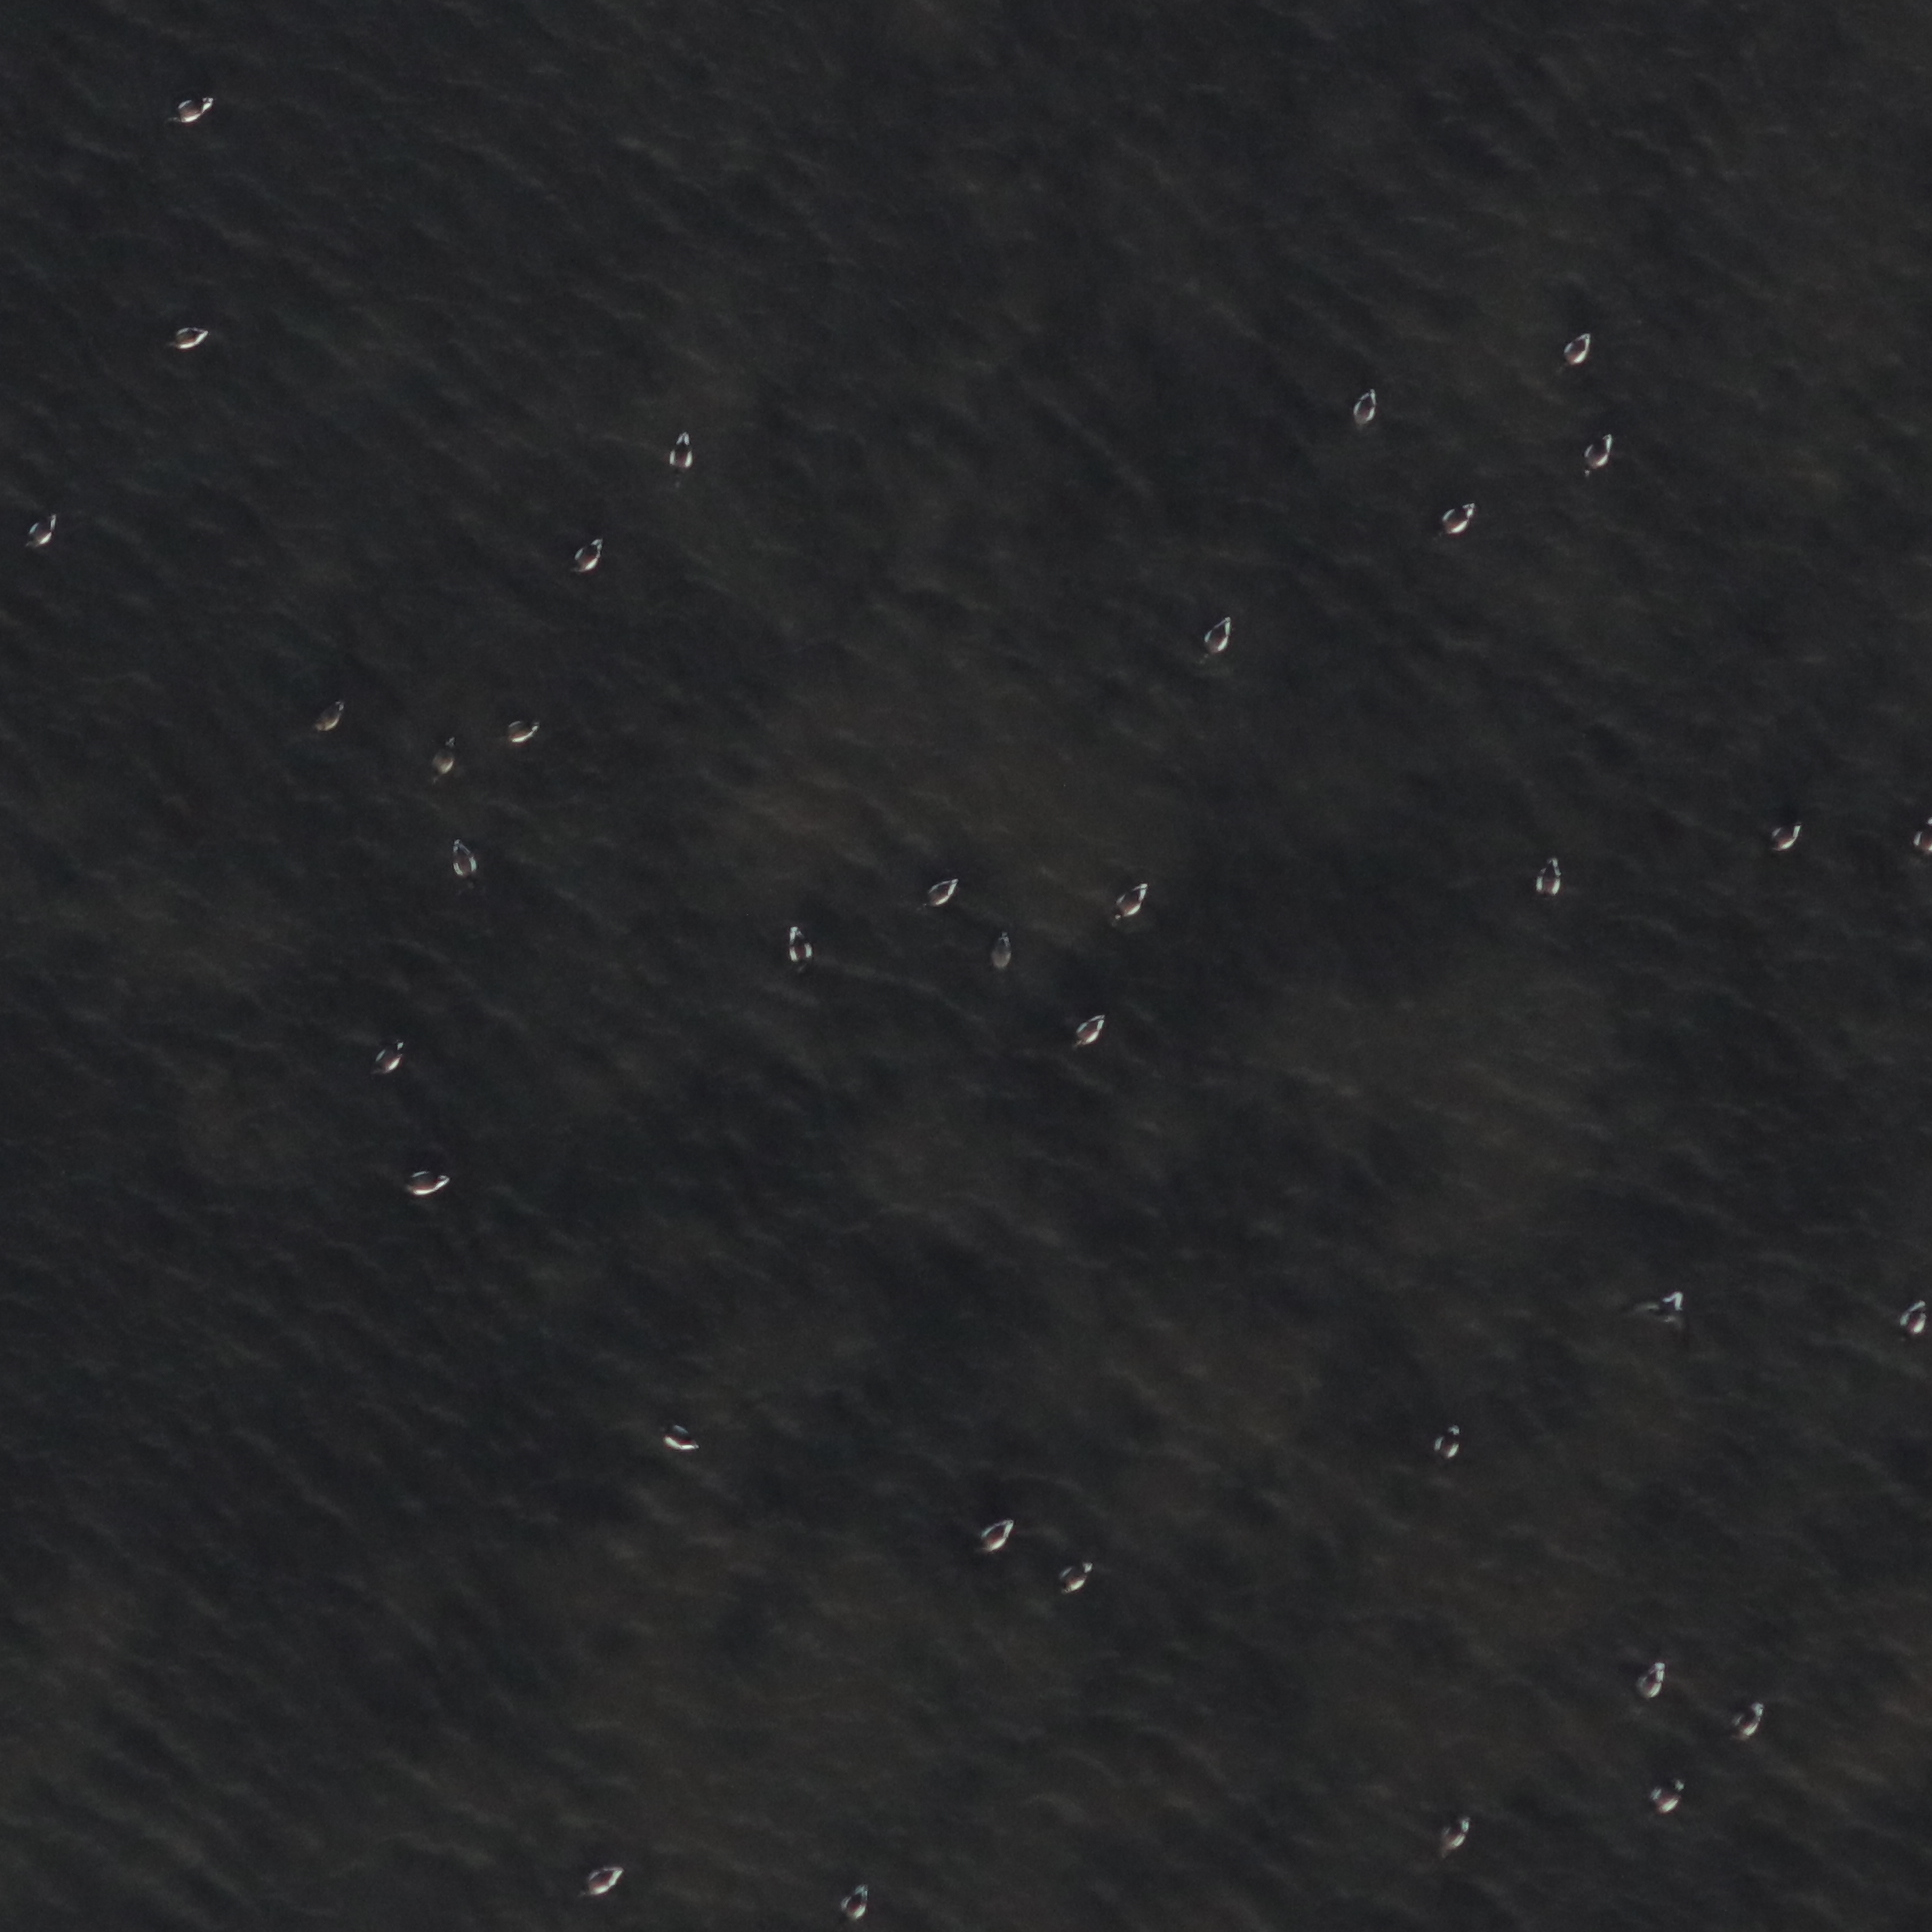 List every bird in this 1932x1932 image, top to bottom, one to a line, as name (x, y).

brant (191, 110)
brant (187, 338)
brant (1577, 352)
brant (1366, 411)
brant (682, 455)
brant (1597, 455)
brant (1455, 521)
brant (42, 531)
brant (587, 556)
brant (1216, 638)
brant (328, 718)
brant (519, 729)
brant (443, 762)
brant (1783, 837)
brant (1928, 839)
brant (463, 859)
brant (1550, 880)
brant (939, 891)
brant (1129, 903)
brant (800, 947)
brant (1002, 956)
brant (1088, 1032)
brant (387, 1057)
brant (426, 1183)
brant (1669, 1302)
brant (1913, 1320)
brant (679, 1436)
brant (1450, 1443)
brant (994, 1537)
brant (1073, 1576)
brant (1649, 1681)
brant (1747, 1723)
brant (1667, 1797)
brant (1451, 1836)
brant (601, 1880)
brant (854, 1906)